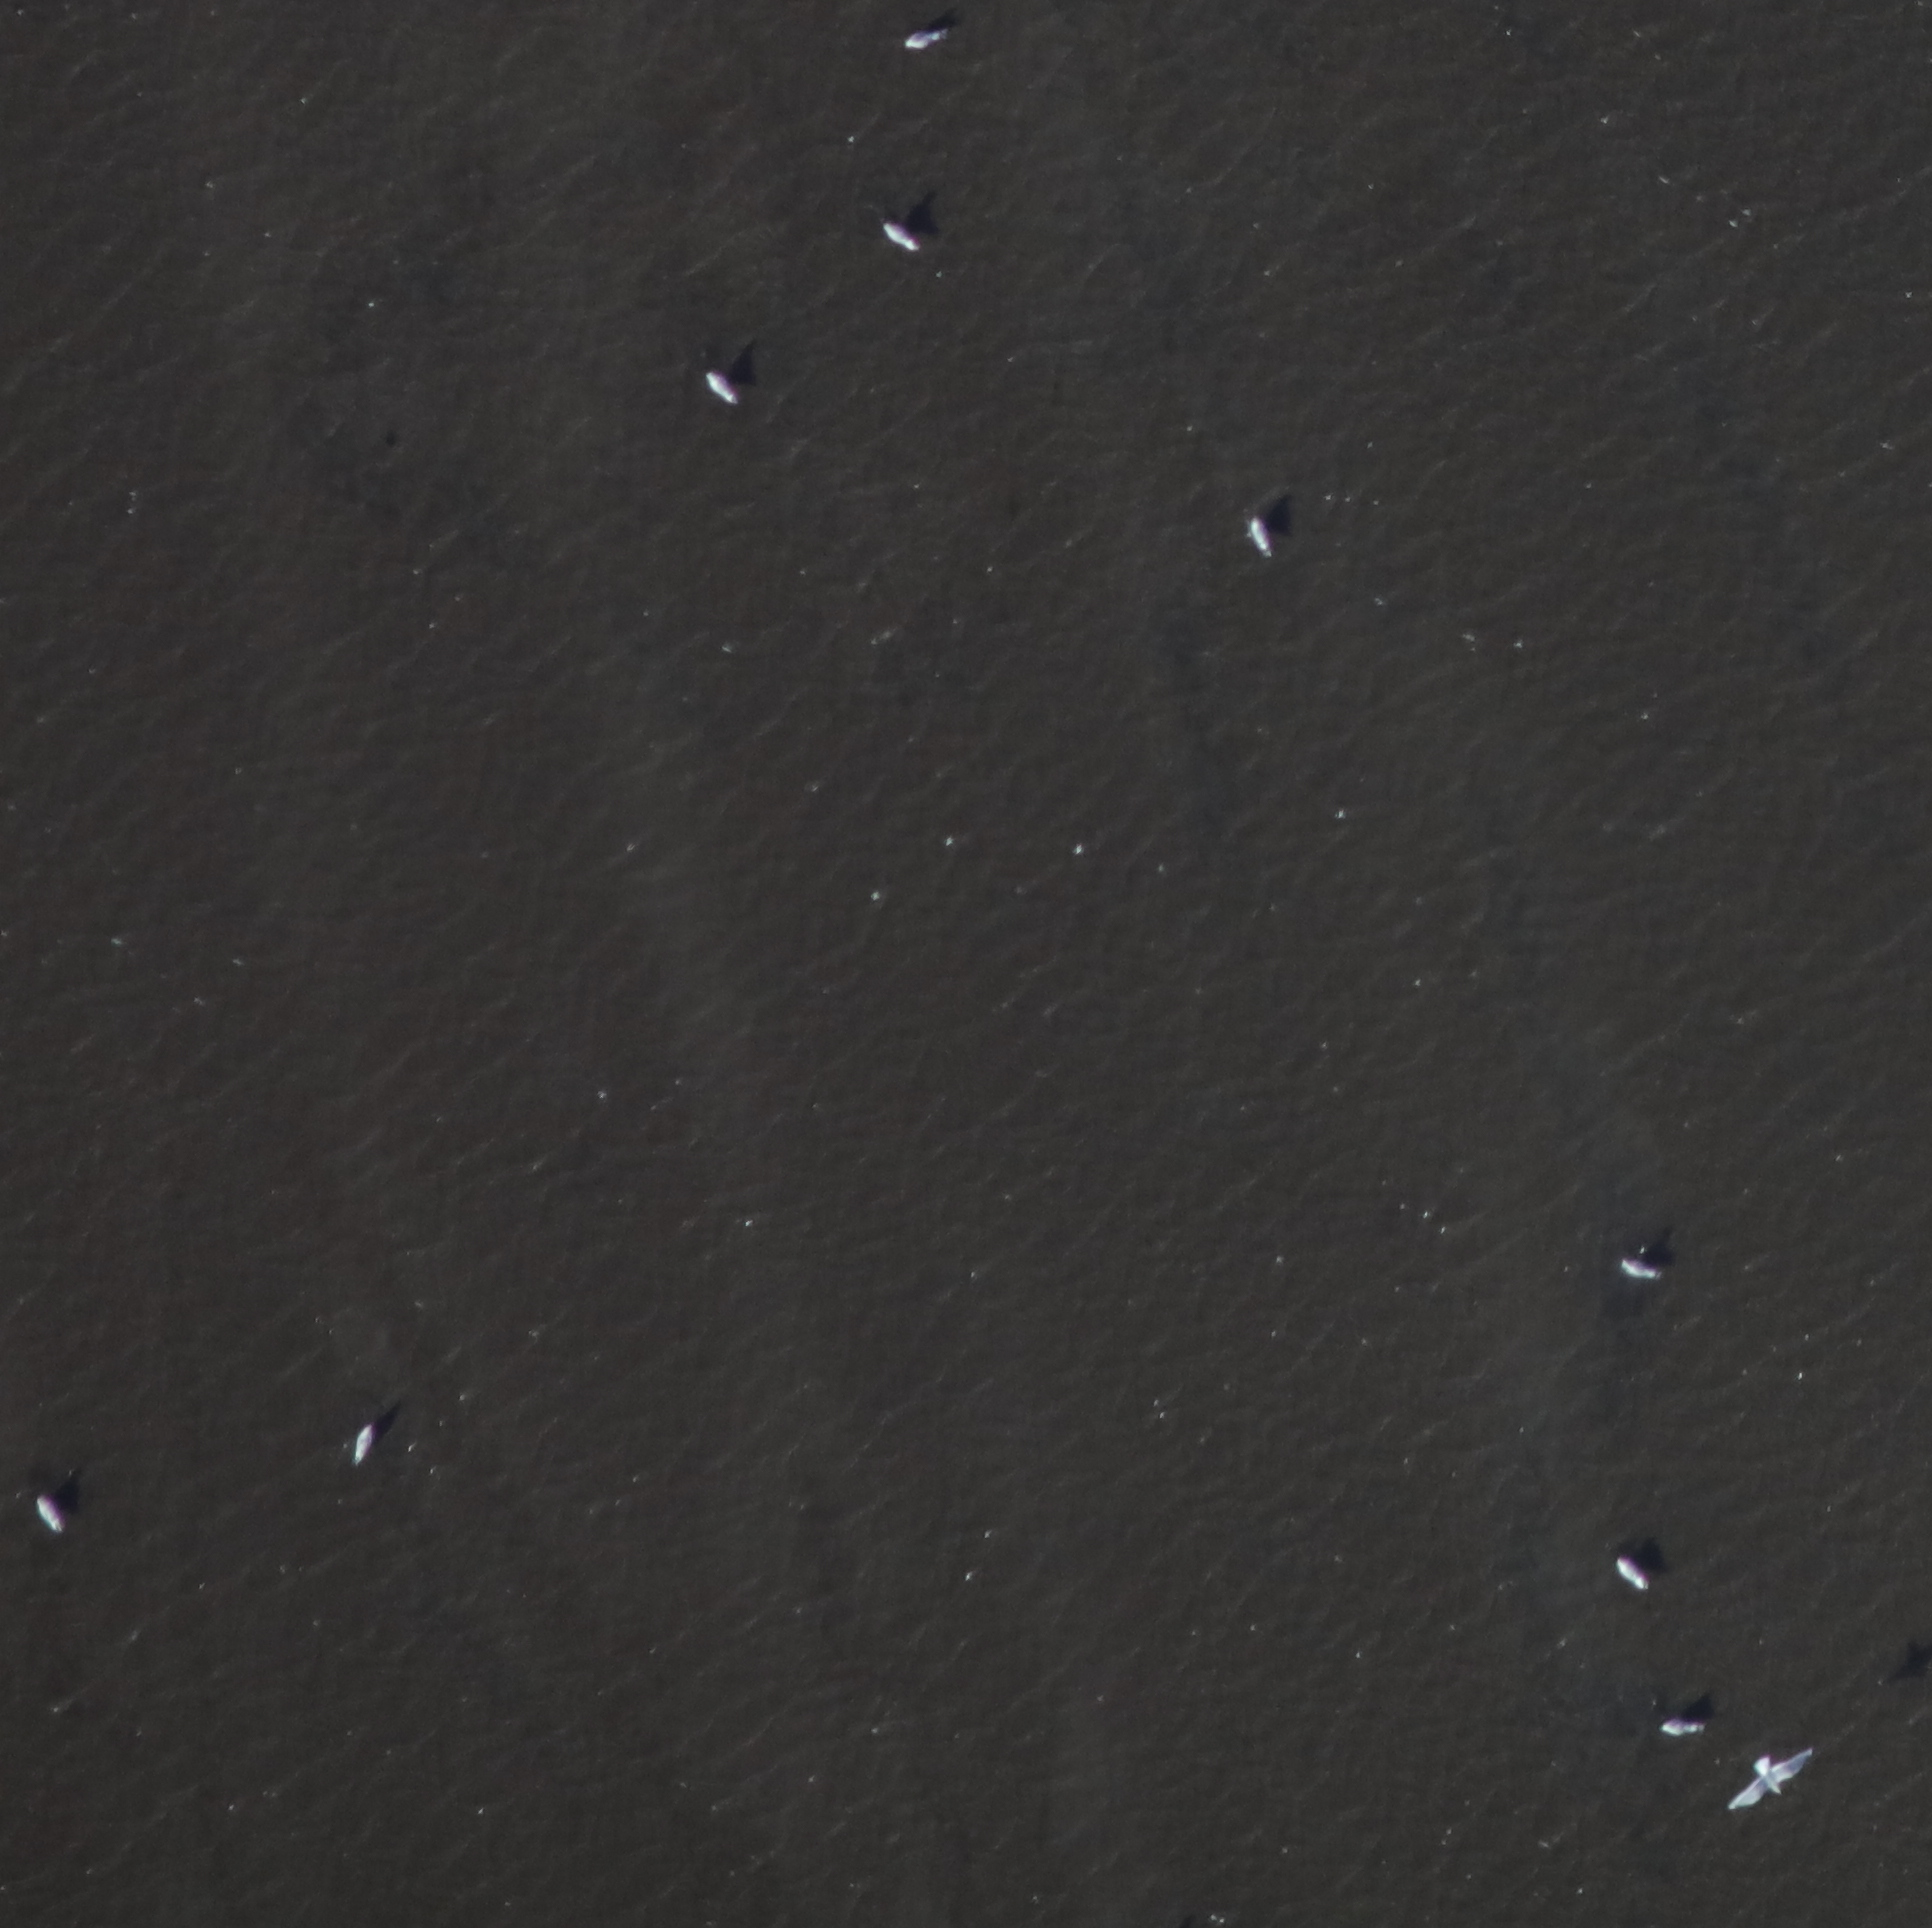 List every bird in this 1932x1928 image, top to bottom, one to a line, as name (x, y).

gull (919, 41)
gull (897, 236)
gull (722, 388)
gull (1262, 534)
gull (1639, 1268)
gull (364, 1442)
gull (48, 1511)
gull (1633, 1571)
gull (1684, 1725)
gull (1769, 1779)